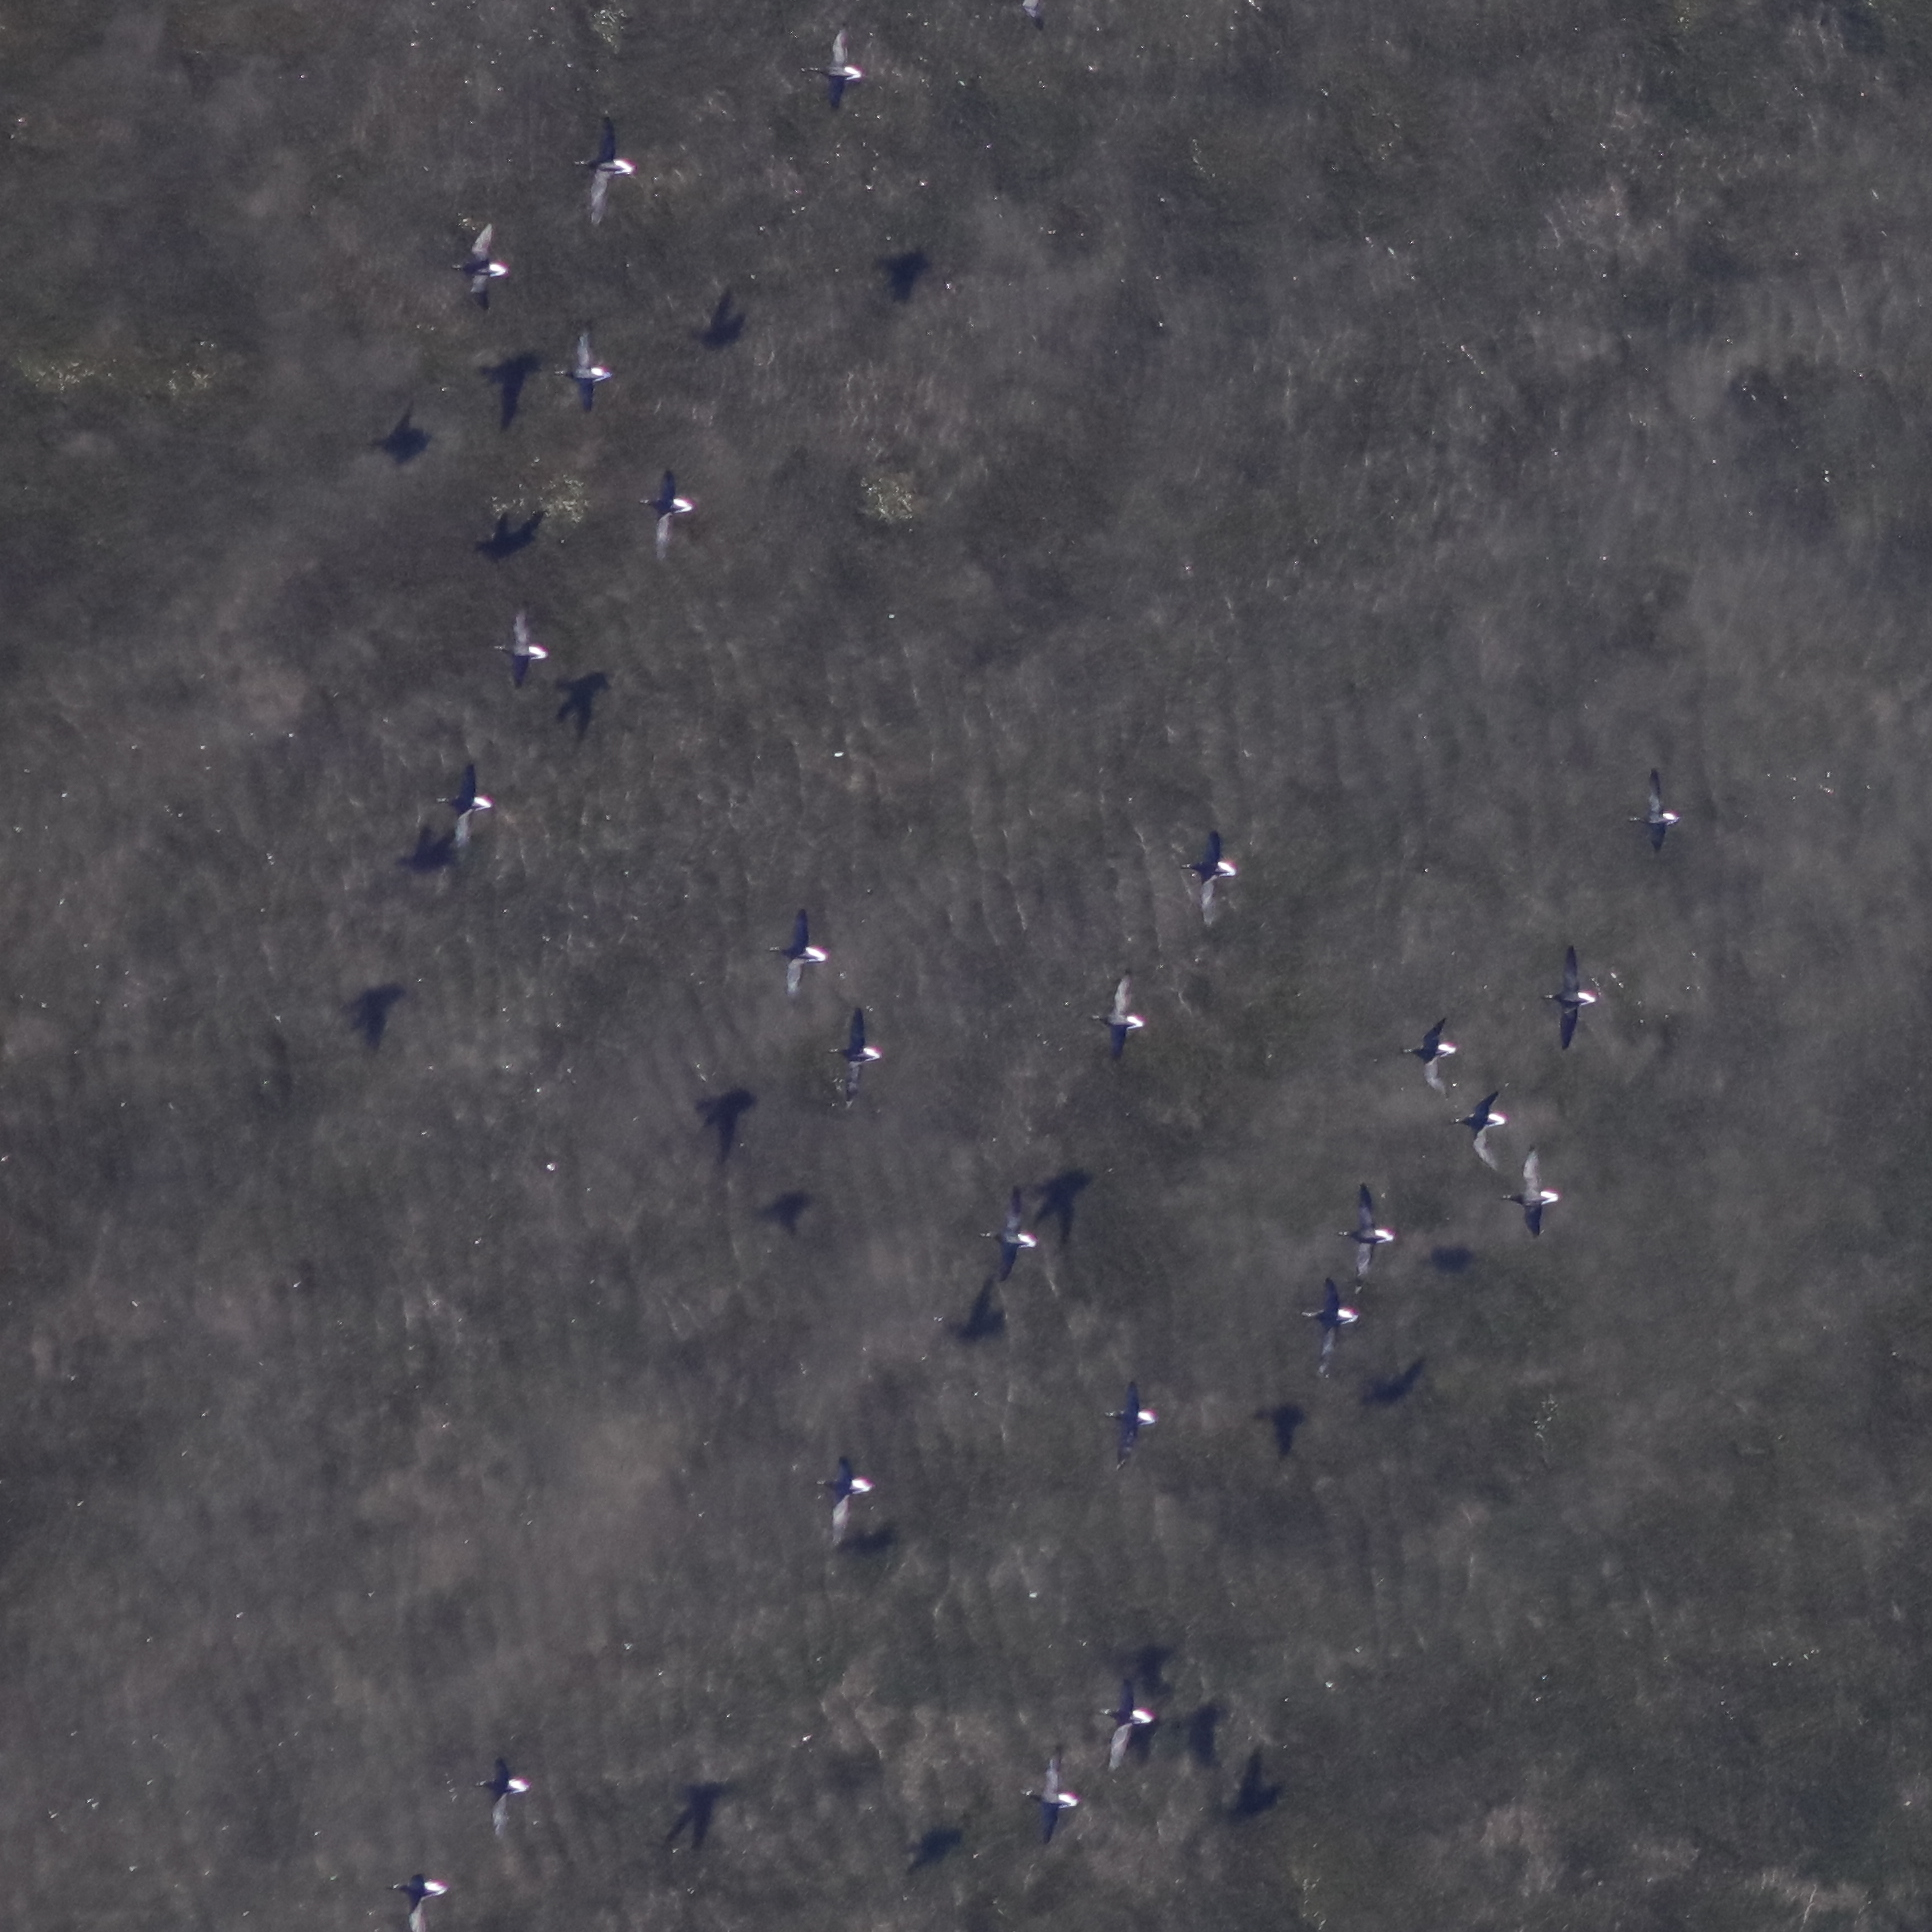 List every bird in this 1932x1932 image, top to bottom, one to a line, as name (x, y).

brant (839, 77)
brant (601, 161)
brant (482, 261)
brant (582, 376)
brant (666, 499)
brant (510, 665)
brant (1663, 811)
brant (462, 813)
brant (1211, 871)
brant (808, 949)
brant (1577, 1005)
brant (1118, 1014)
brant (1417, 1049)
brant (855, 1053)
brant (1485, 1110)
brant (1534, 1192)
brant (1011, 1231)
brant (1372, 1235)
brant (1324, 1326)
brant (1129, 1414)
brant (853, 1491)
brant (1125, 1716)
brant (506, 1797)
brant (1053, 1798)
brant (416, 1892)